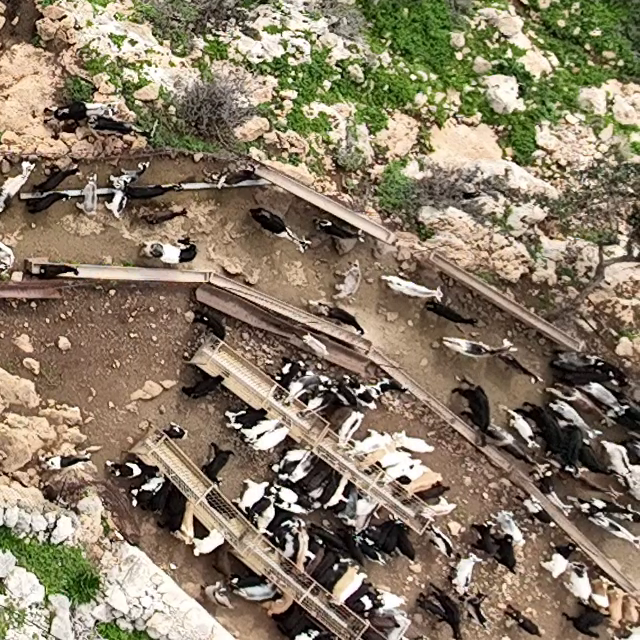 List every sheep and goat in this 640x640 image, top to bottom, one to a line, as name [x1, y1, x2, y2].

goat [43, 102, 113, 121]
goat [90, 114, 153, 140]
goat [0, 160, 34, 216]
goat [110, 161, 149, 191]
goat [210, 164, 257, 188]
goat [32, 167, 80, 192]
goat [77, 173, 96, 216]
goat [103, 178, 127, 219]
goat [124, 183, 185, 199]
goat [26, 193, 70, 214]
goat [141, 207, 186, 224]
goat [248, 208, 312, 255]
goat [318, 218, 365, 243]
goat [143, 236, 197, 263]
goat [0, 237, 15, 270]
goat [331, 260, 361, 300]
goat [35, 263, 79, 279]
goat [380, 275, 443, 302]
goat [423, 300, 479, 327]
goat [318, 303, 369, 337]
goat [193, 310, 226, 353]
goat [439, 331, 519, 358]
goat [301, 333, 329, 357]
goat [552, 349, 630, 386]
goat [498, 354, 543, 384]
goat [274, 357, 306, 401]
goat [181, 370, 230, 400]
goat [342, 373, 378, 409]
goat [282, 375, 332, 404]
goat [374, 378, 408, 396]
goat [579, 379, 630, 416]
goat [324, 380, 357, 408]
goat [546, 380, 616, 427]
goat [453, 384, 492, 448]
goat [296, 390, 336, 417]
goat [619, 394, 639, 422]
goat [549, 398, 602, 439]
goat [518, 400, 565, 455]
goat [498, 404, 540, 449]
goat [225, 406, 270, 429]
goat [337, 411, 363, 449]
goat [241, 414, 285, 444]
goat [252, 418, 292, 450]
goat [154, 419, 189, 444]
goat [487, 423, 550, 479]
goat [561, 424, 583, 474]
goat [628, 430, 639, 455]
goat [346, 431, 391, 462]
goat [392, 431, 435, 453]
goat [201, 440, 234, 485]
goat [600, 440, 633, 482]
goat [582, 442, 613, 477]
goat [357, 444, 394, 473]
goat [271, 445, 311, 481]
goat [290, 449, 325, 481]
goat [44, 452, 91, 471]
goat [365, 452, 409, 476]
goat [104, 460, 161, 477]
goat [300, 460, 333, 490]
goat [380, 460, 420, 485]
goat [629, 462, 639, 500]
goat [391, 463, 428, 498]
goat [309, 464, 338, 498]
goat [404, 470, 441, 499]
goat [530, 471, 573, 517]
goat [311, 472, 341, 507]
goat [321, 472, 350, 507]
goat [132, 473, 165, 510]
goat [149, 477, 171, 514]
goat [233, 478, 270, 513]
goat [339, 479, 357, 526]
goat [156, 482, 187, 531]
goat [328, 482, 353, 512]
goat [402, 482, 450, 505]
goat [42, 484, 70, 510]
goat [273, 484, 313, 510]
goat [208, 489, 239, 520]
goat [519, 492, 556, 528]
goat [267, 494, 314, 514]
goat [246, 495, 276, 522]
goat [422, 496, 458, 522]
goat [566, 496, 606, 518]
goat [354, 498, 384, 535]
goat [590, 499, 639, 522]
goat [181, 500, 194, 544]
goat [254, 503, 275, 537]
goat [266, 503, 297, 552]
goat [490, 507, 522, 542]
goat [591, 512, 639, 550]
goat [293, 517, 309, 566]
goat [377, 517, 398, 549]
goat [384, 519, 404, 554]
goat [471, 519, 496, 557]
goat [283, 520, 295, 562]
goat [309, 522, 353, 555]
goat [426, 522, 453, 557]
goat [397, 524, 415, 561]
goat [344, 525, 366, 566]
goat [193, 526, 225, 557]
goat [492, 531, 518, 575]
goat [354, 535, 386, 564]
goat [298, 541, 316, 572]
goat [212, 544, 239, 585]
goat [541, 544, 582, 579]
goat [300, 549, 324, 582]
goat [302, 549, 340, 586]
goat [452, 553, 484, 594]
goat [311, 557, 348, 595]
goat [568, 558, 591, 604]
goat [330, 566, 368, 608]
goat [231, 573, 270, 589]
goat [588, 574, 610, 614]
goat [233, 578, 280, 601]
goat [203, 581, 234, 610]
goat [341, 581, 373, 606]
goat [429, 583, 463, 639]
goat [606, 585, 622, 628]
goat [257, 587, 295, 617]
goat [342, 588, 406, 612]
goat [460, 590, 489, 629]
goat [415, 593, 449, 622]
goat [623, 594, 639, 624]
goat [271, 600, 300, 622]
goat [278, 603, 313, 636]
goat [503, 603, 543, 639]
goat [364, 617, 401, 630]
goat [571, 618, 600, 639]
goat [295, 631, 335, 639]